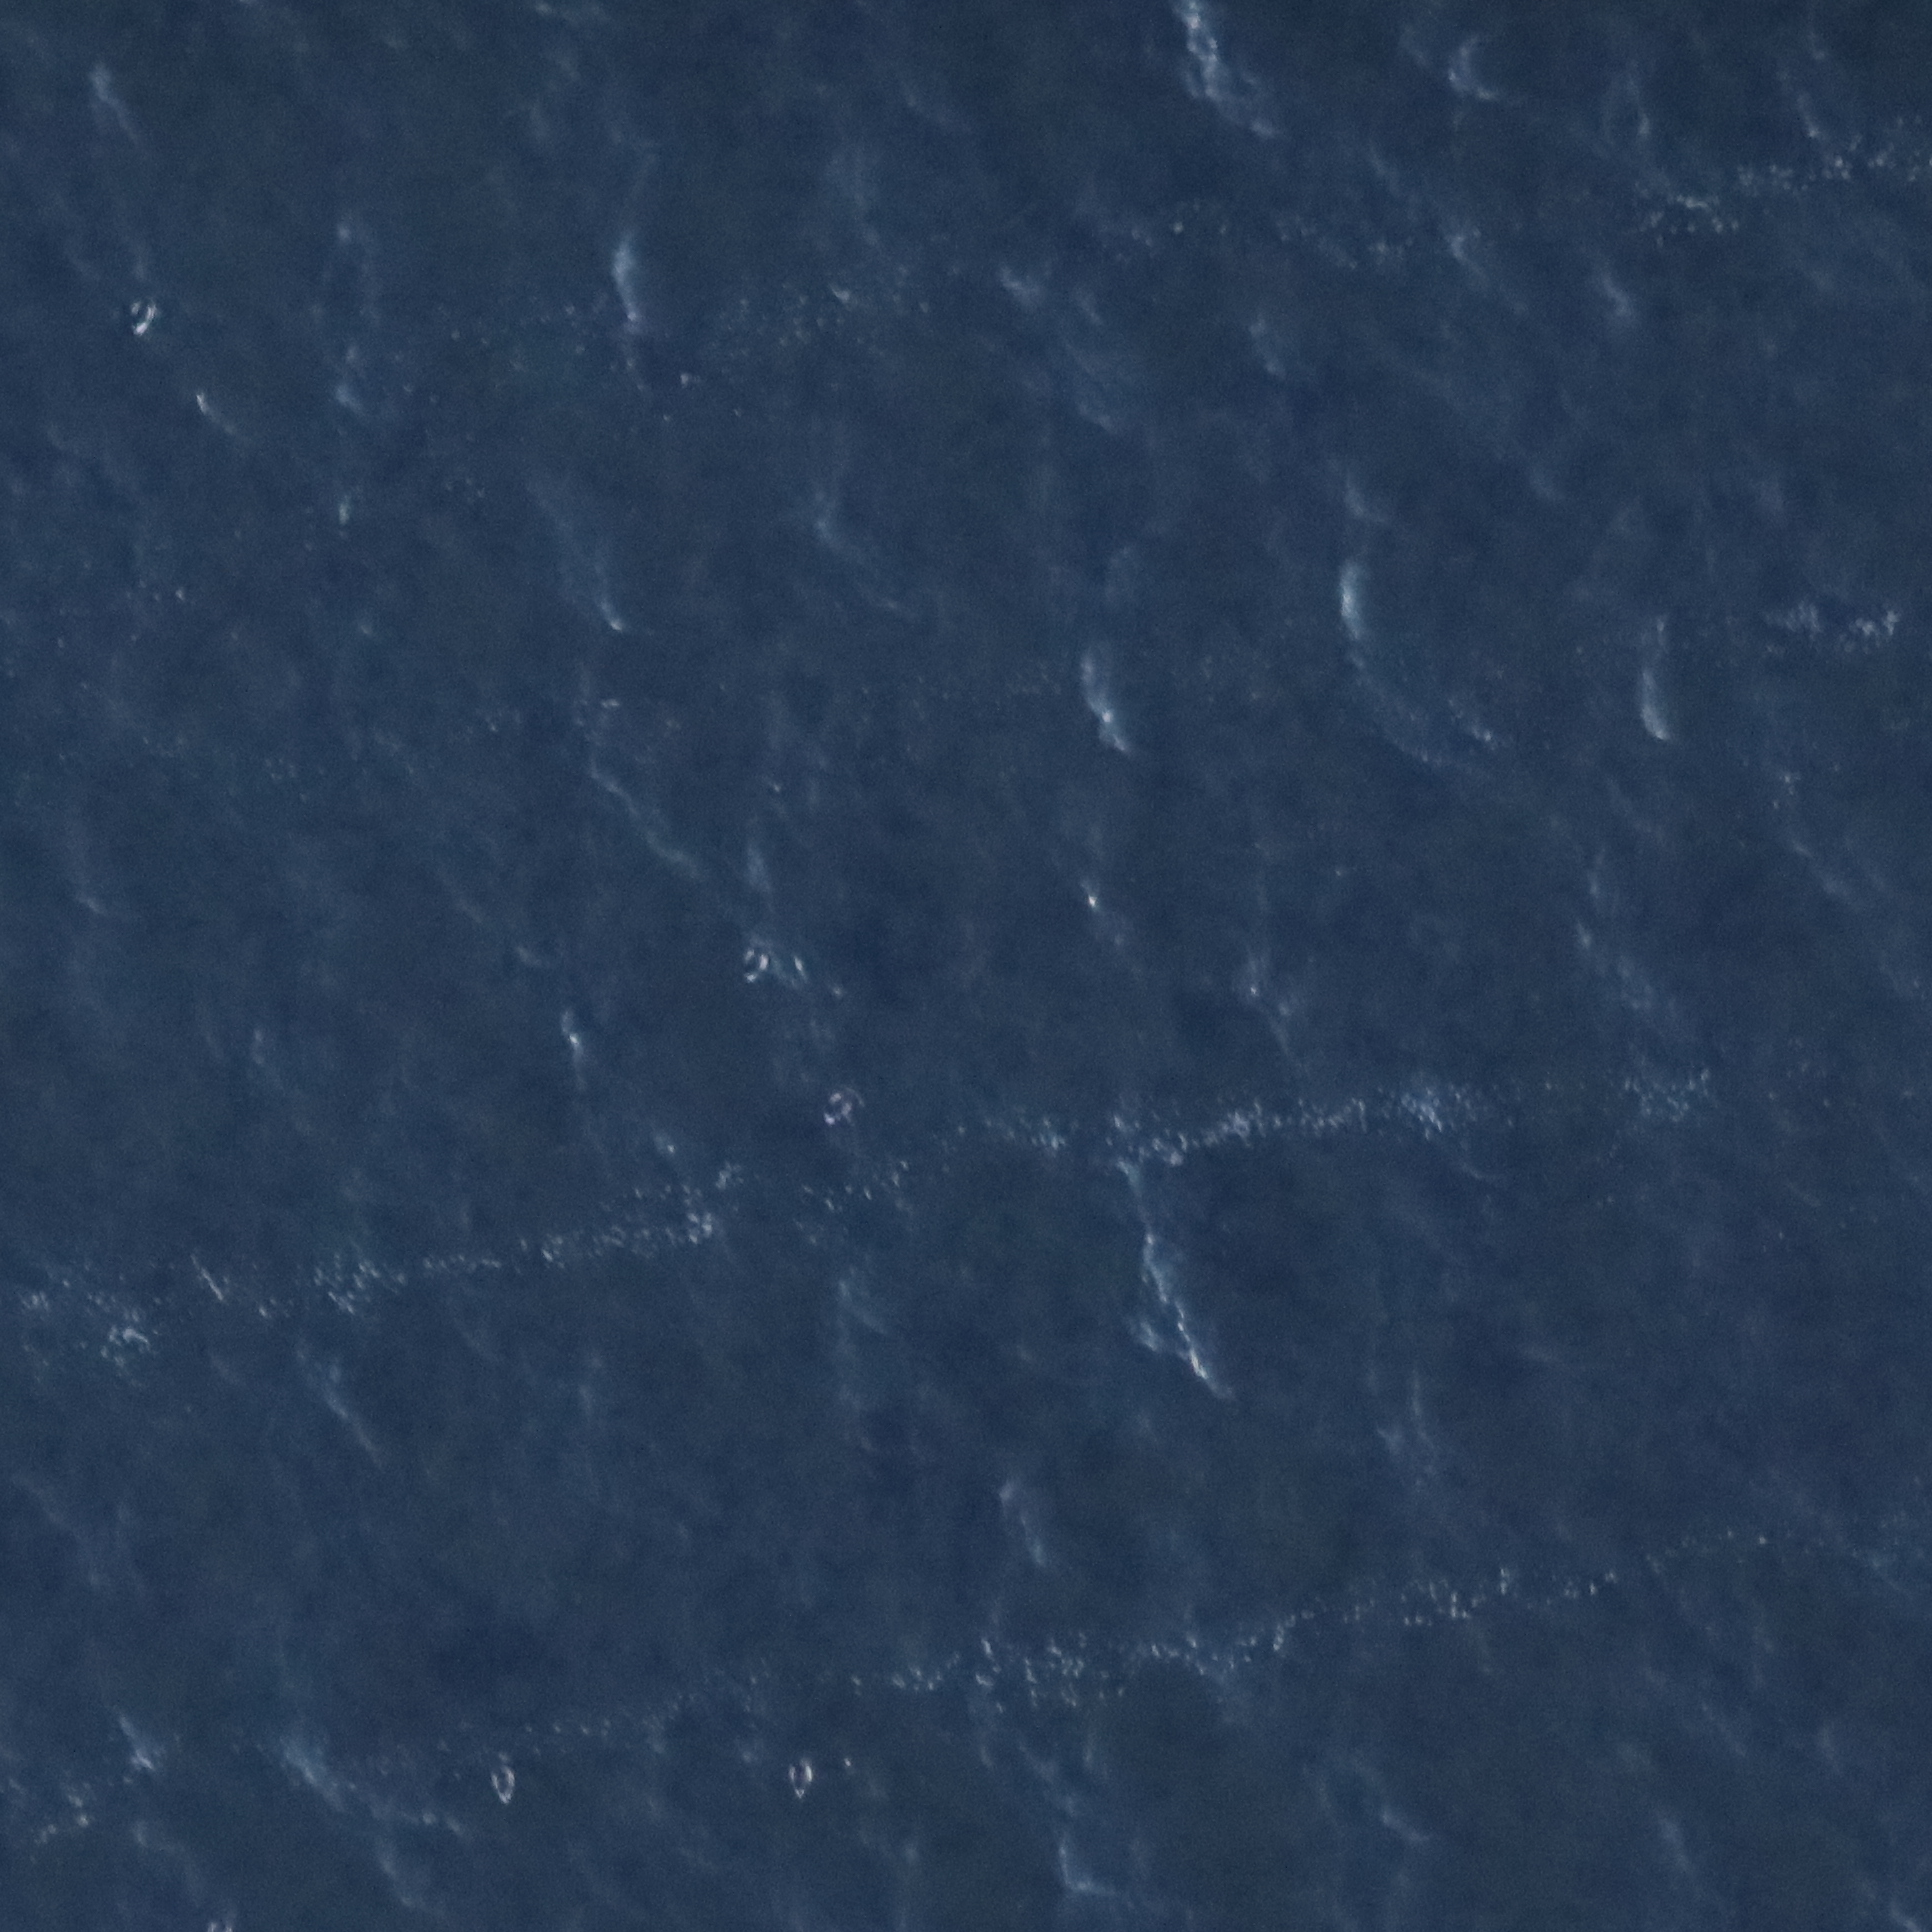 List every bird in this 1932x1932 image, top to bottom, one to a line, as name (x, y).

brant (141, 314)
brant (757, 964)
brant (837, 1105)
brant (801, 1776)
brant (501, 1780)
brant (220, 1929)